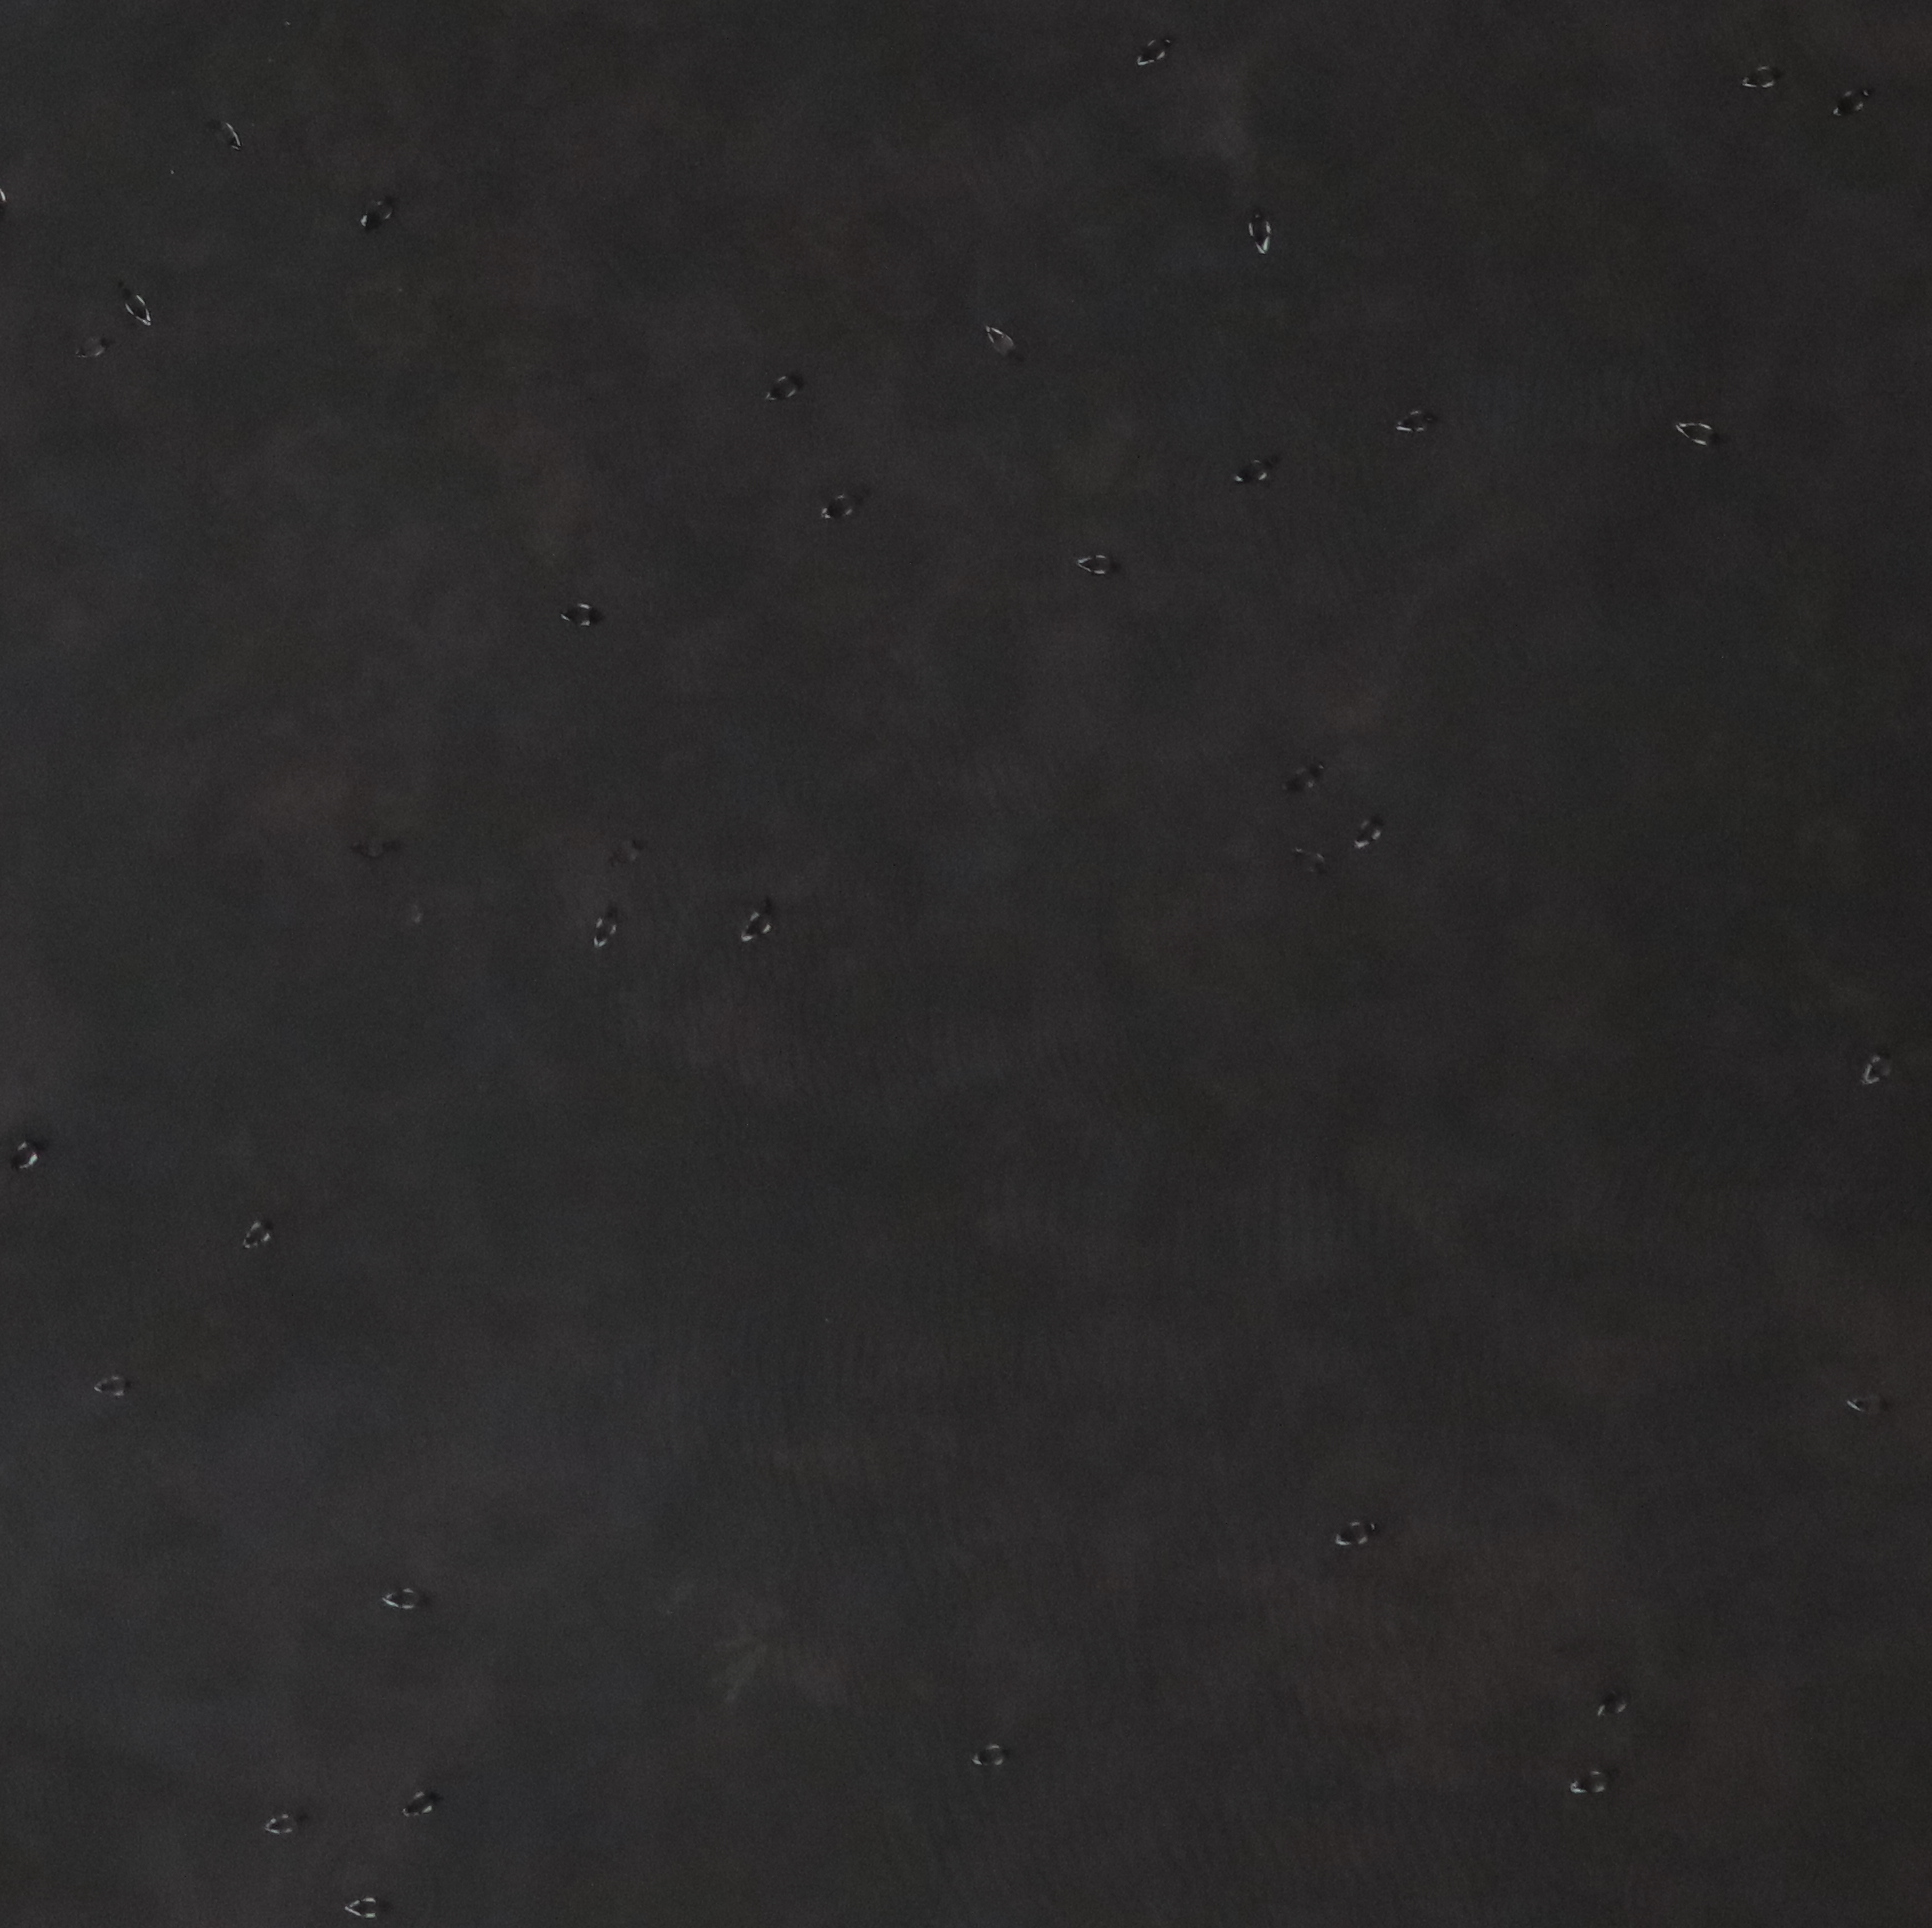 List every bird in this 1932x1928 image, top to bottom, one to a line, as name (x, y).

brant (1150, 53)
brant (1762, 76)
brant (1852, 102)
brant (232, 140)
brant (376, 211)
brant (1261, 232)
brant (138, 308)
brant (1003, 344)
brant (88, 346)
brant (784, 388)
brant (1414, 424)
brant (1700, 434)
brant (1256, 472)
brant (835, 506)
brant (1096, 567)
brant (580, 616)
brant (1298, 775)
brant (1368, 832)
brant (372, 845)
brant (624, 856)
brant (1310, 858)
brant (757, 924)
brant (604, 929)
brant (1879, 1069)
brant (26, 1155)
brant (257, 1233)
brant (114, 1386)
brant (1863, 1399)
brant (1356, 1535)
brant (404, 1600)
brant (1613, 1700)
brant (992, 1756)
brant (1588, 1782)
brant (420, 1804)
brant (285, 1823)
brant (364, 1910)